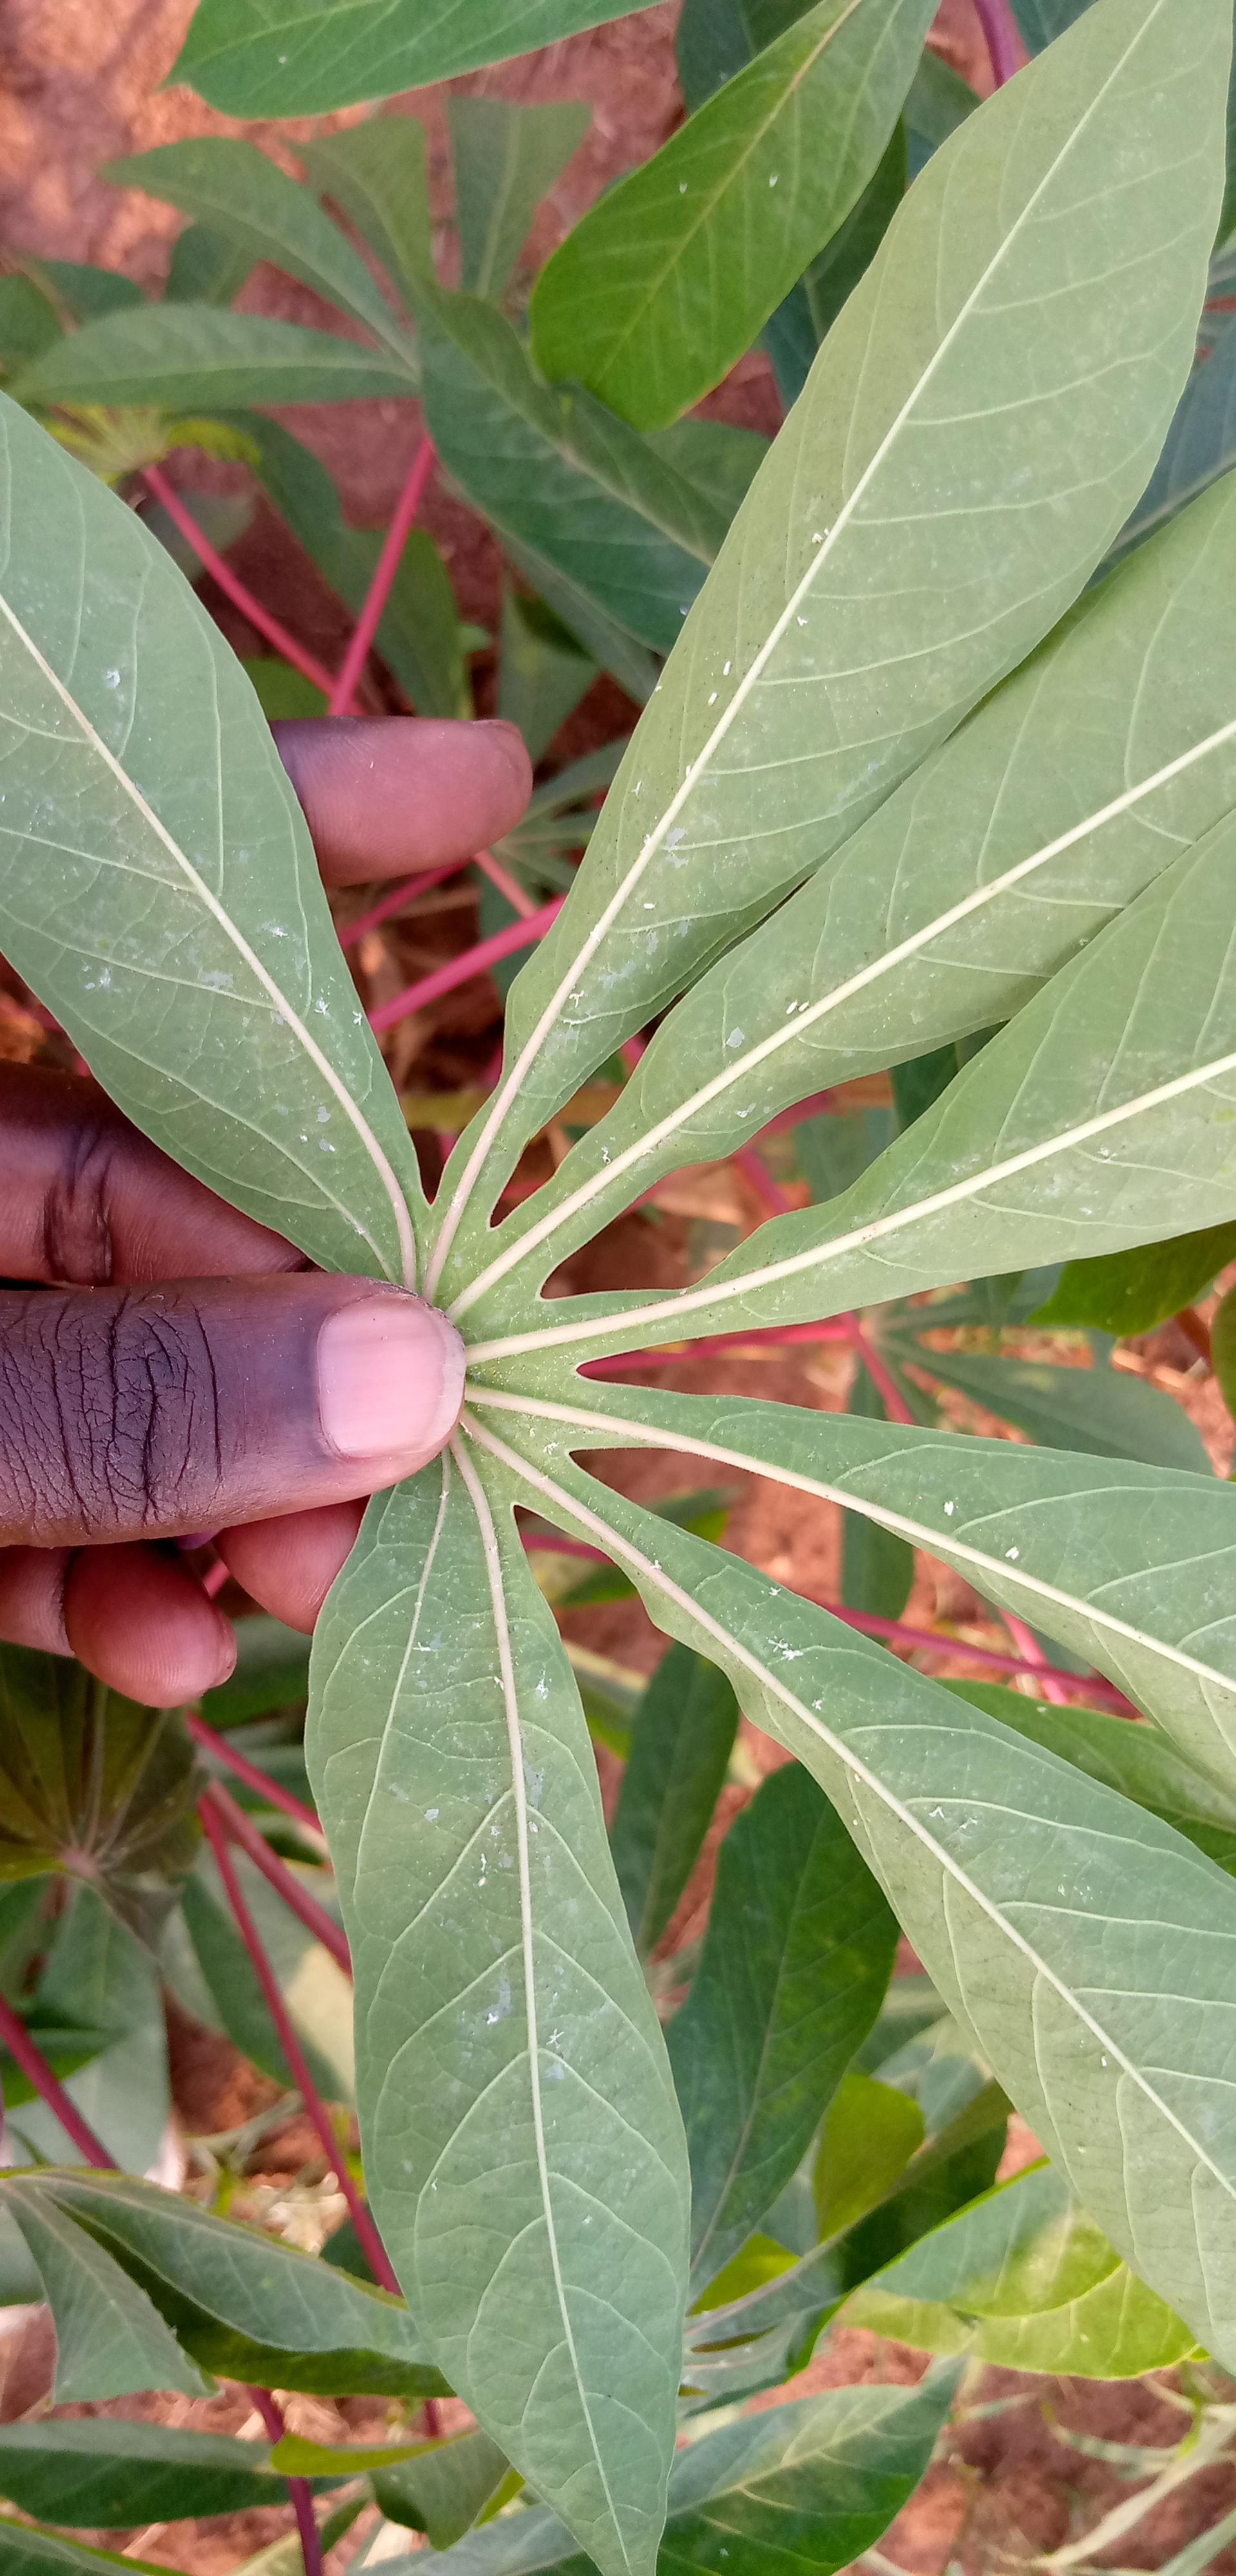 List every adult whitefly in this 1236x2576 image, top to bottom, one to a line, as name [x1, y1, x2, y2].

whitefly [765, 172, 782, 190]
whitefly [676, 178, 690, 198]
whitefly [808, 530, 825, 549]
whitefly [792, 614, 812, 629]
whitefly [718, 658, 733, 679]
whitefly [100, 665, 126, 688]
whitefly [652, 683, 665, 696]
whitefly [704, 688, 718, 708]
whitefly [681, 760, 692, 777]
whitefly [639, 900, 659, 910]
whitefly [566, 989, 588, 1009]
whitefly [309, 994, 332, 1019]
whitefly [796, 997, 811, 1015]
whitefly [784, 999, 797, 1016]
whitefly [348, 1008, 365, 1025]
whitefly [733, 1103, 759, 1121]
whitefly [596, 1142, 613, 1167]
whitefly [939, 1496, 959, 1519]
whitefly [1001, 1540, 1020, 1562]
whitefly [765, 1582, 782, 1602]
whitefly [766, 1637, 807, 1665]
whitefly [924, 1801, 946, 1823]
whitefly [483, 2009, 500, 2028]
whitefly [1097, 2052, 1112, 2072]